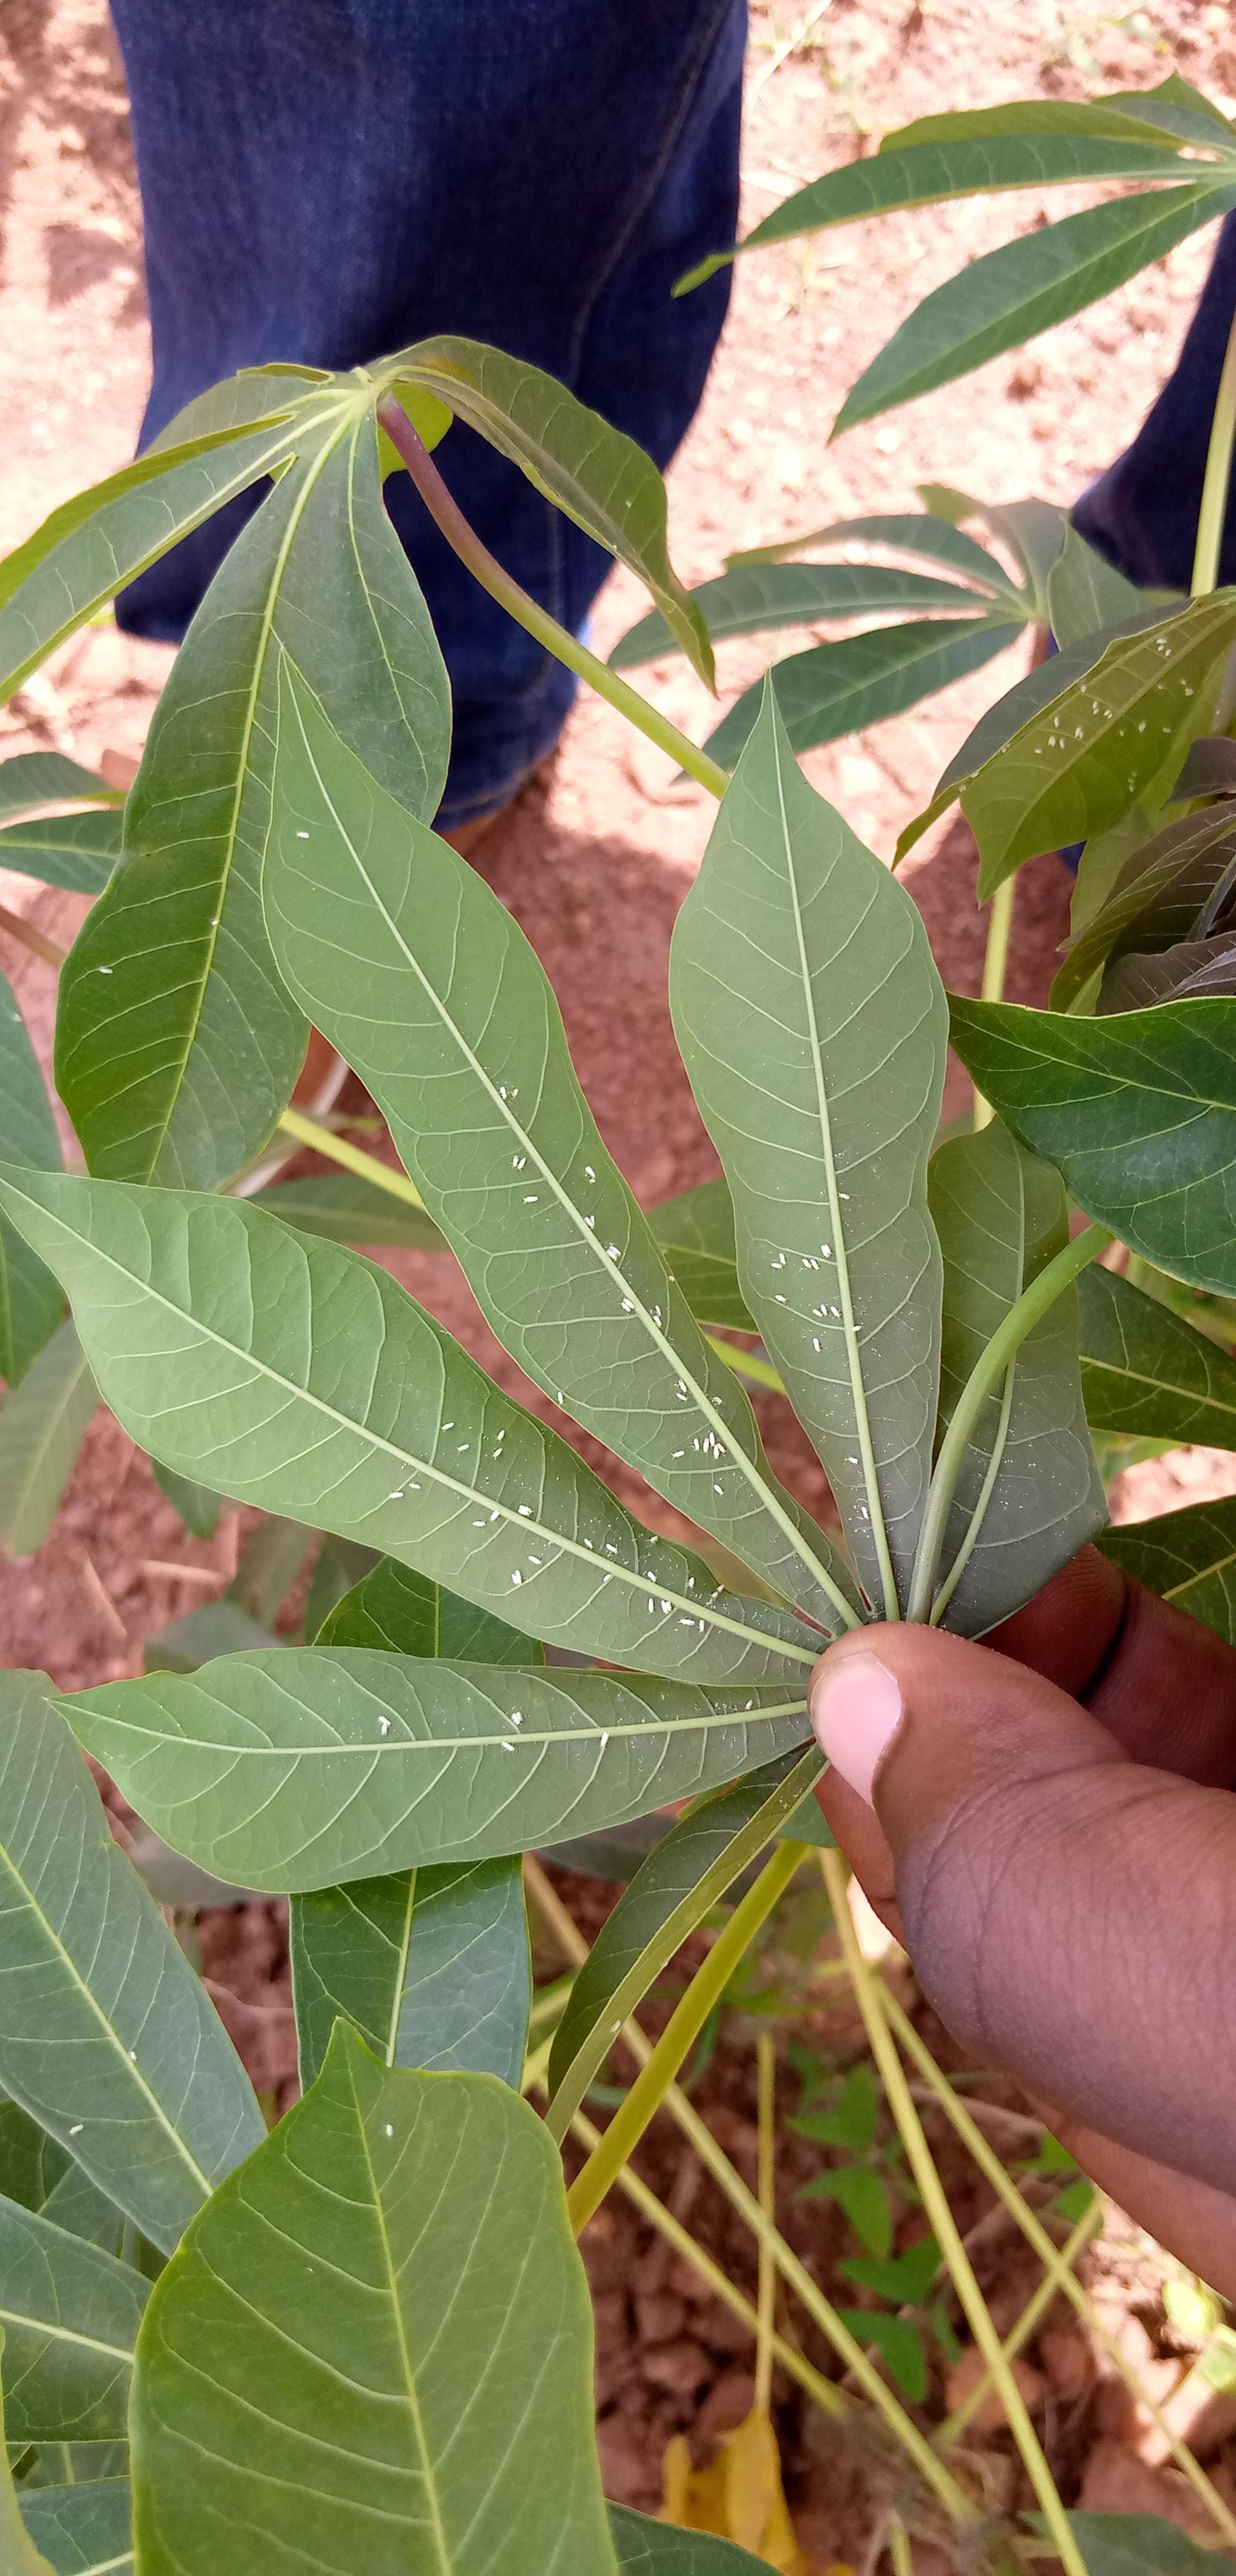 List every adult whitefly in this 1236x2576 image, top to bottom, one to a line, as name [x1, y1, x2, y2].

whitefly [294, 829, 311, 841]
whitefly [94, 963, 117, 980]
whitefly [498, 1084, 510, 1101]
whitefly [510, 1087, 521, 1099]
whitefly [511, 1152, 520, 1168]
whitefly [517, 1155, 527, 1171]
whitefly [583, 1164, 599, 1179]
whitefly [837, 1191, 851, 1202]
whitefly [520, 1195, 539, 1205]
whitefly [590, 1215, 598, 1226]
whitefly [583, 1216, 595, 1231]
whitefly [819, 1244, 830, 1259]
whitefly [824, 1244, 834, 1256]
whitefly [608, 1245, 623, 1258]
whitefly [606, 1249, 618, 1263]
whitefly [778, 1252, 789, 1266]
whitefly [801, 1258, 813, 1269]
whitefly [810, 1258, 821, 1271]
whitefly [769, 1261, 783, 1270]
whitefly [668, 1274, 676, 1284]
whitefly [773, 1293, 789, 1306]
whitefly [622, 1297, 635, 1311]
whitefly [619, 1302, 632, 1313]
whitefly [819, 1303, 829, 1317]
whitefly [654, 1304, 662, 1317]
whitefly [829, 1305, 844, 1318]
whitefly [810, 1307, 823, 1318]
whitefly [652, 1314, 662, 1329]
whitefly [848, 1323, 863, 1334]
whitefly [810, 1336, 825, 1355]
whitefly [678, 1378, 688, 1393]
whitefly [556, 1390, 567, 1406]
whitefly [675, 1392, 688, 1403]
whitefly [710, 1394, 725, 1407]
whitefly [440, 1420, 456, 1432]
whitefly [496, 1428, 507, 1442]
whitefly [708, 1431, 716, 1446]
whitefly [702, 1436, 710, 1454]
whitefly [693, 1437, 700, 1452]
whitefly [455, 1442, 472, 1456]
whitefly [717, 1443, 726, 1454]
whitefly [713, 1444, 721, 1459]
whitefly [491, 1446, 506, 1462]
whitefly [669, 1448, 687, 1460]
whitefly [845, 1454, 860, 1466]
whitefly [407, 1481, 426, 1492]
whitefly [713, 1482, 726, 1497]
whitefly [387, 1490, 406, 1502]
whitefly [860, 1503, 870, 1520]
whitefly [518, 1504, 533, 1514]
whitefly [489, 1508, 502, 1522]
whitefly [517, 1508, 530, 1517]
whitefly [470, 1519, 486, 1529]
whitefly [648, 1534, 662, 1545]
whitefly [582, 1536, 595, 1550]
whitefly [604, 1542, 619, 1556]
whitefly [527, 1554, 543, 1567]
whitefly [514, 1569, 524, 1585]
whitefly [647, 1569, 659, 1583]
whitefly [601, 1571, 615, 1584]
whitefly [510, 1573, 518, 1585]
whitefly [687, 1575, 696, 1589]
whitefly [716, 1582, 726, 1593]
whitefly [710, 1591, 719, 1600]
whitefly [647, 1596, 655, 1614]
whitefly [660, 1600, 669, 1615]
whitefly [665, 1601, 673, 1612]
whitefly [679, 1616, 695, 1628]
whitefly [697, 1618, 706, 1633]
whitefly [743, 1698, 755, 1711]
whitefly [516, 1711, 524, 1722]
whitefly [512, 1712, 521, 1726]
whitefly [377, 1715, 392, 1727]
whitefly [380, 1723, 388, 1737]
whitefly [599, 1730, 611, 1748]
whitefly [500, 1741, 516, 1753]